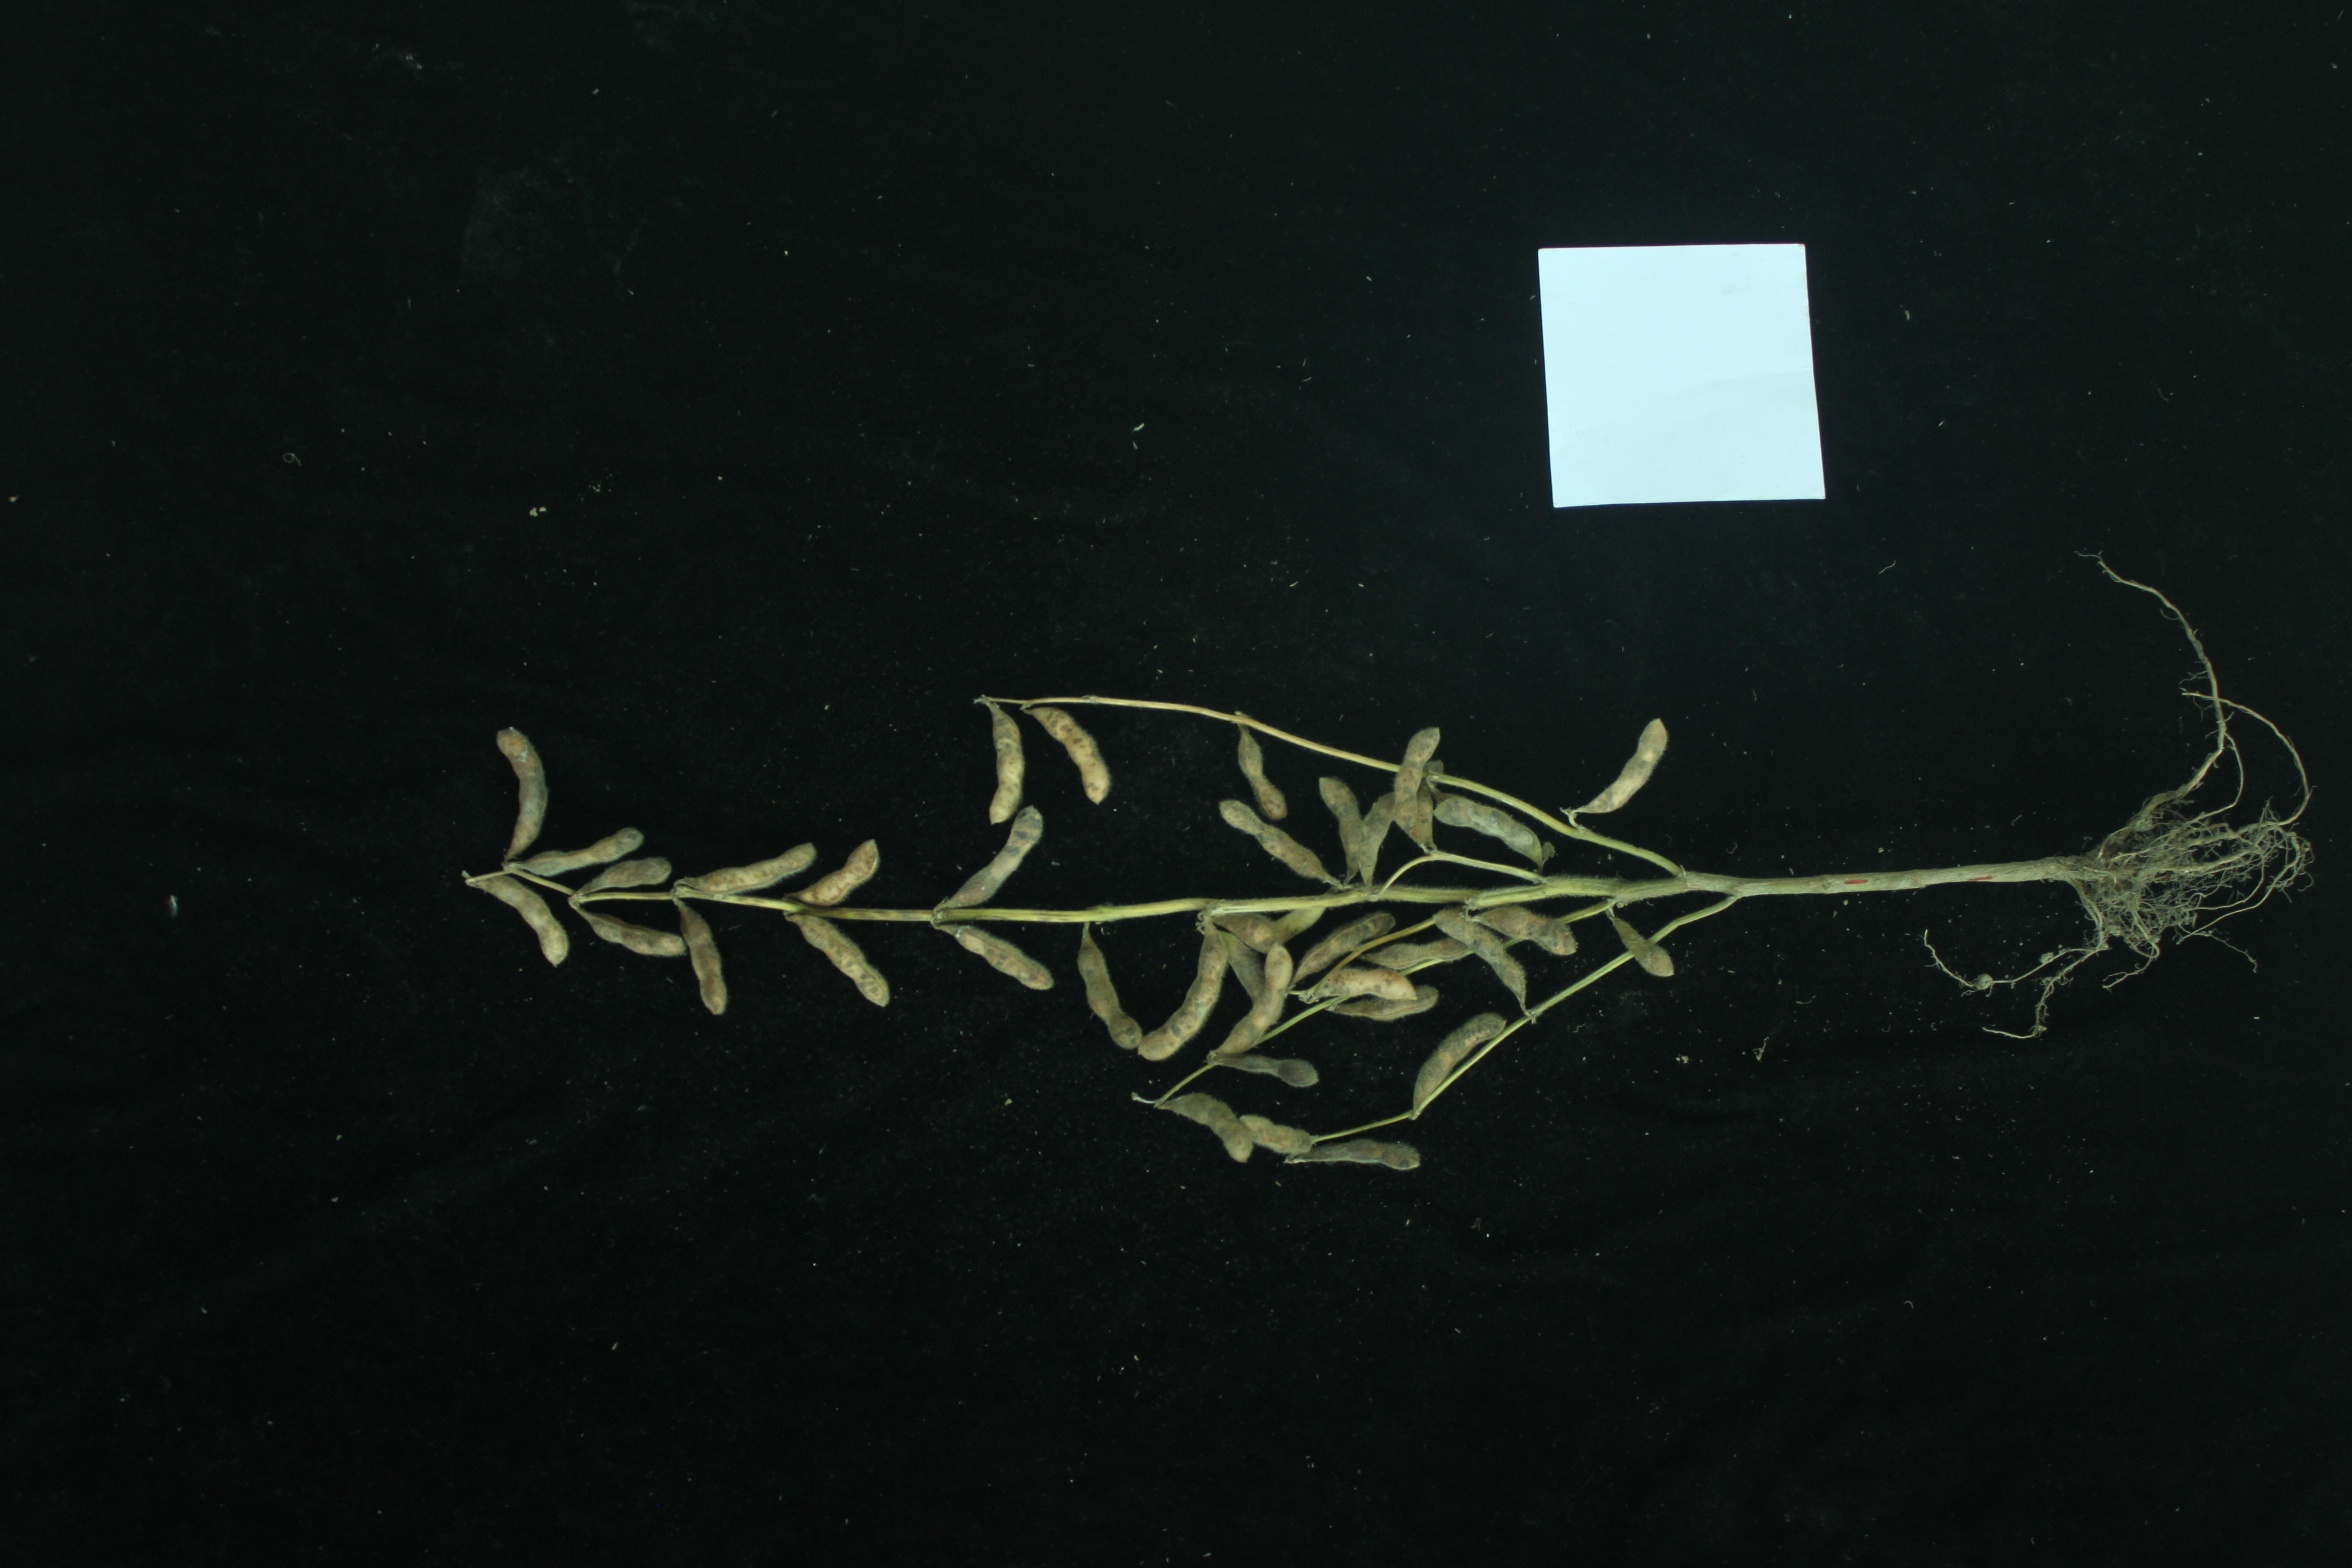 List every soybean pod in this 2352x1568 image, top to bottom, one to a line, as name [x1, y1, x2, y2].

soybean pod [989, 704, 1023, 824]
soybean pod [1030, 708, 1107, 803]
soybean pod [1573, 720, 1665, 815]
soybean pod [1394, 727, 1440, 843]
soybean pod [497, 729, 546, 858]
soybean pod [1239, 730, 1285, 820]
soybean pod [1320, 779, 1366, 880]
soybean pod [1432, 787, 1541, 863]
soybean pod [1359, 795, 1397, 887]
soybean pod [1218, 800, 1326, 879]
soybean pod [940, 808, 1042, 908]
soybean pod [514, 830, 642, 876]
soybean pod [792, 841, 878, 906]
soybean pod [686, 844, 814, 894]
soybean pod [577, 859, 670, 897]
soybean pod [469, 877, 567, 967]
soybean pod [674, 899, 725, 1014]
soybean pod [1472, 908, 1575, 953]
soybean pod [576, 910, 685, 956]
soybean pod [1433, 911, 1525, 1013]
soybean pod [1209, 913, 1280, 949]
soybean pod [1295, 915, 1393, 984]
soybean pod [788, 916, 889, 1007]
soybean pod [1611, 916, 1672, 976]
soybean pod [941, 926, 1052, 990]
soybean pod [1136, 926, 1229, 1060]
soybean pod [1078, 931, 1142, 1049]
soybean pod [1364, 940, 1463, 970]
soybean pod [1215, 946, 1289, 1054]
soybean pod [1313, 970, 1415, 999]
soybean pod [1329, 986, 1436, 1020]
soybean pod [1414, 1014, 1505, 1110]
soybean pod [1215, 1057, 1319, 1088]
soybean pod [1163, 1095, 1252, 1161]
soybean pod [1241, 1116, 1318, 1154]
soybean pod [1293, 1141, 1421, 1169]